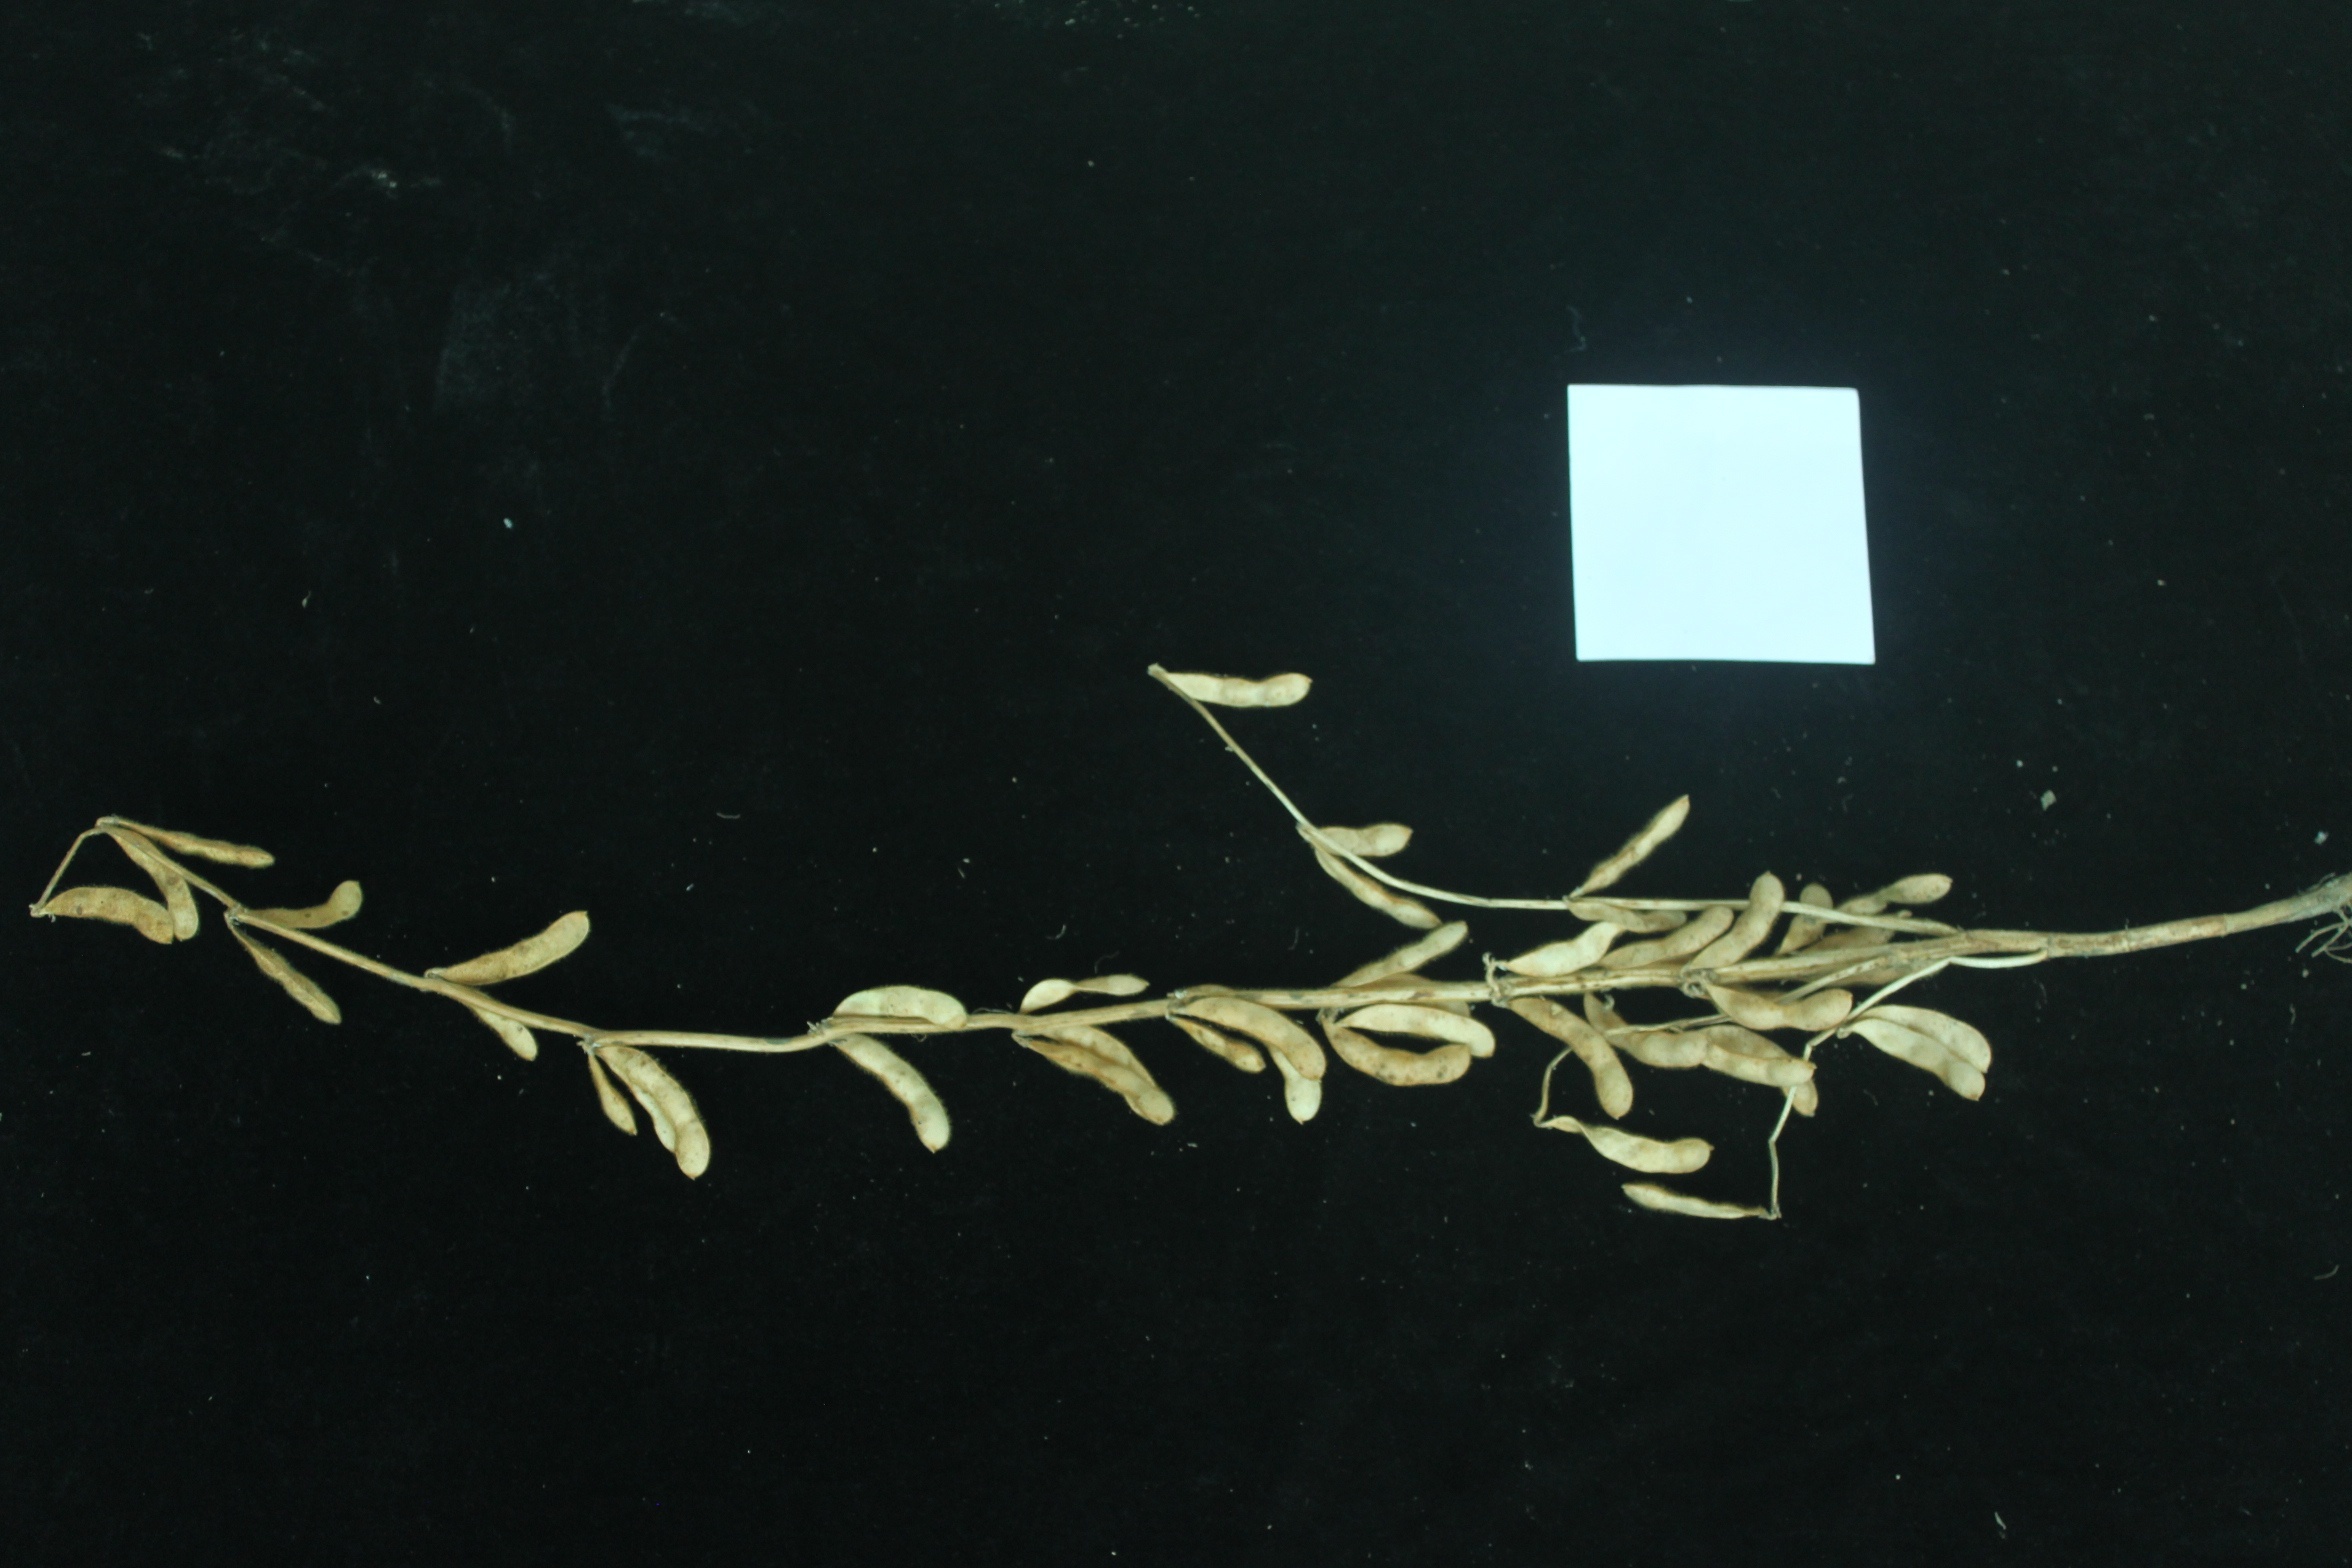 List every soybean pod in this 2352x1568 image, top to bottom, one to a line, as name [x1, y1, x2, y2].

soybean pod [1162, 674, 1314, 709]
soybean pod [1568, 795, 1688, 899]
soybean pod [126, 824, 270, 866]
soybean pod [1316, 824, 1412, 856]
soybean pod [105, 827, 199, 940]
soybean pod [1299, 828, 1442, 929]
soybean pod [1687, 876, 1784, 972]
soybean pod [1822, 876, 1949, 922]
soybean pod [238, 884, 362, 929]
soybean pod [1777, 884, 1832, 956]
soybean pod [38, 888, 172, 945]
soybean pod [1566, 904, 1687, 933]
soybean pod [1601, 907, 1731, 972]
soybean pod [429, 912, 590, 988]
soybean pod [1809, 912, 1909, 951]
soybean pod [1487, 922, 1625, 976]
soybean pod [1331, 923, 1466, 991]
soybean pod [230, 927, 341, 1026]
soybean pod [1019, 975, 1150, 1013]
soybean pod [1701, 984, 1851, 1032]
soybean pod [833, 986, 968, 1030]
soybean pod [1582, 991, 1707, 1069]
soybean pod [1176, 998, 1327, 1079]
soybean pod [1509, 998, 1632, 1121]
soybean pod [1334, 1003, 1493, 1058]
soybean pod [465, 1005, 537, 1061]
soybean pod [1858, 1005, 1992, 1077]
soybean pod [1321, 1015, 1470, 1086]
soybean pod [1174, 1018, 1264, 1073]
soybean pod [1844, 1020, 1984, 1104]
soybean pod [1700, 1025, 1817, 1116]
soybean pod [1028, 1026, 1161, 1090]
soybean pod [826, 1036, 951, 1153]
soybean pod [1702, 1036, 1816, 1086]
soybean pod [1019, 1041, 1175, 1127]
soybean pod [595, 1046, 711, 1180]
soybean pod [1267, 1046, 1321, 1125]
soybean pod [588, 1053, 638, 1136]
soybean pod [1544, 1118, 1713, 1175]
soybean pod [1626, 1186, 1762, 1218]